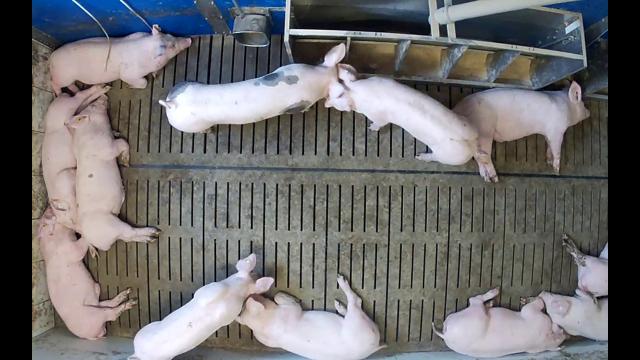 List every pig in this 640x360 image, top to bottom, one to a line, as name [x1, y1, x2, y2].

pig [47, 24, 191, 94]
pig [158, 42, 348, 133]
pig [326, 64, 488, 167]
pig [447, 79, 592, 183]
pig [40, 83, 113, 237]
pig [67, 96, 163, 251]
pig [39, 203, 138, 341]
pig [560, 233, 608, 297]
pig [126, 252, 275, 359]
pig [236, 274, 390, 359]
pig [429, 285, 570, 357]
pig [539, 288, 608, 343]